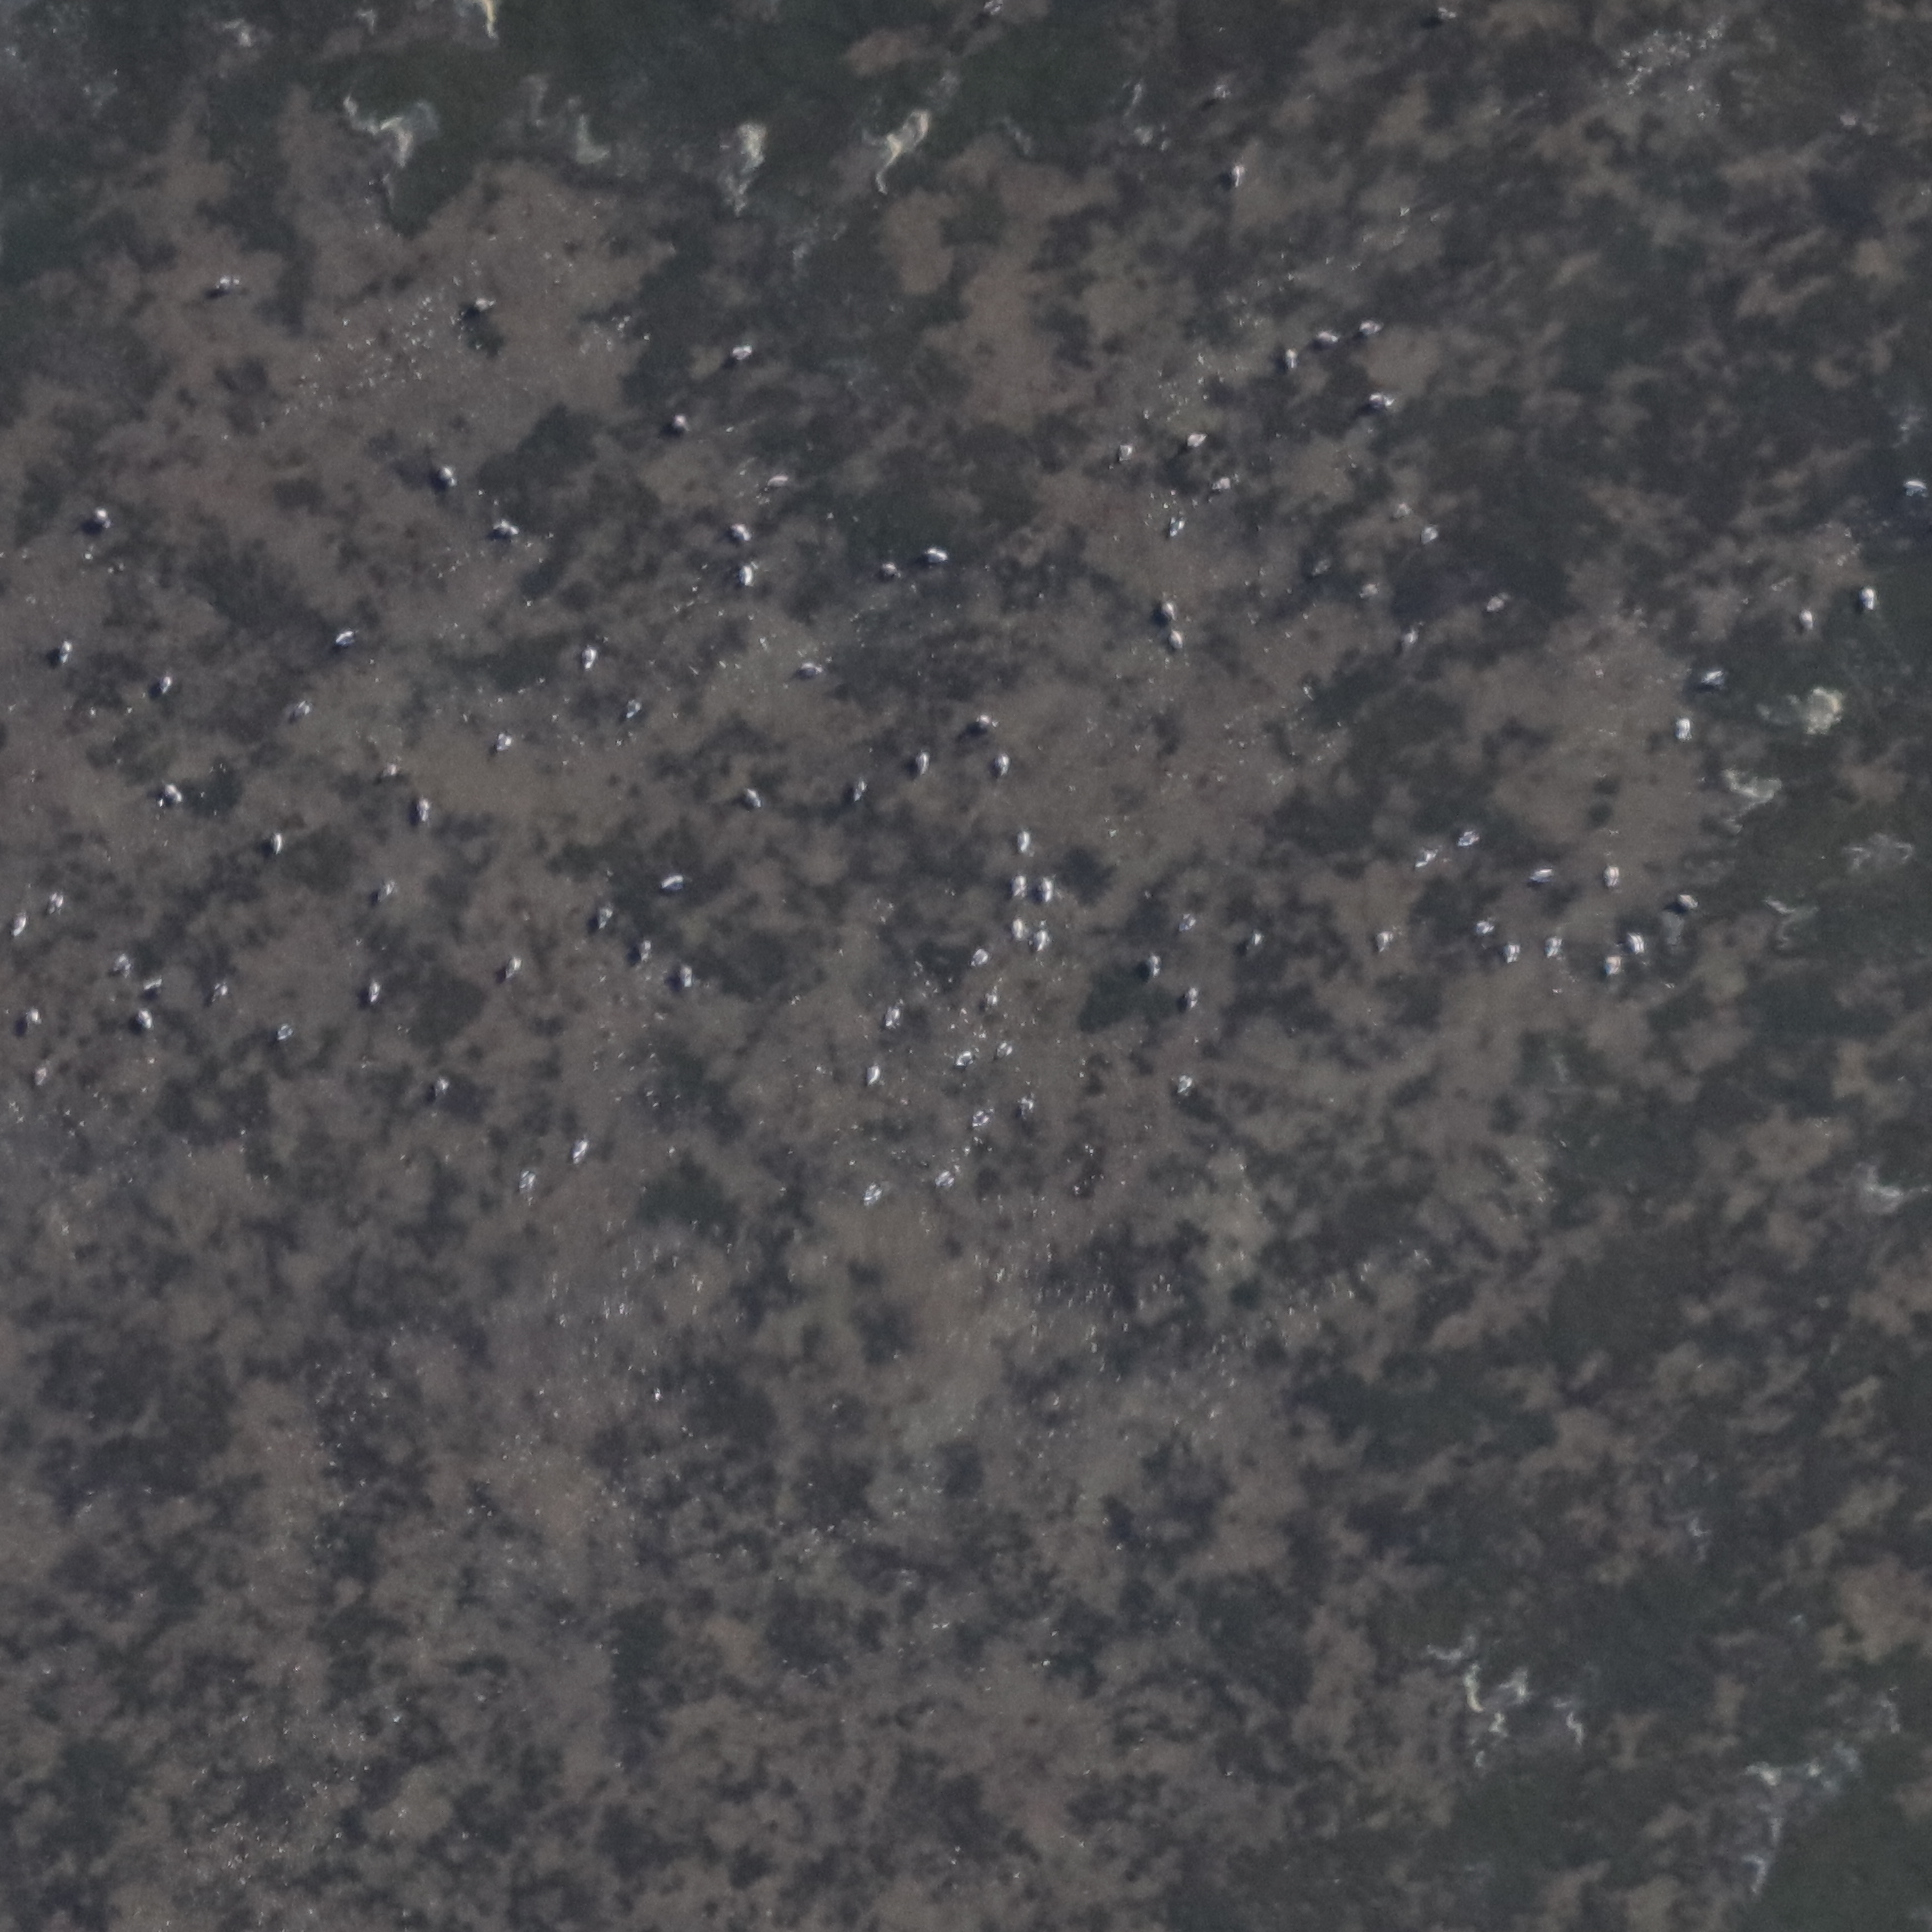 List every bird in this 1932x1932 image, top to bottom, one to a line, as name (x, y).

brant (992, 2)
brant (1444, 14)
brant (1217, 93)
brant (1238, 174)
brant (230, 281)
brant (474, 307)
brant (1370, 329)
brant (1326, 341)
brant (741, 354)
brant (1290, 360)
brant (1379, 402)
brant (678, 423)
brant (1201, 442)
brant (1126, 449)
brant (447, 475)
brant (770, 481)
brant (1917, 486)
brant (1214, 493)
brant (1406, 509)
brant (100, 516)
brant (1179, 526)
brant (508, 527)
brant (736, 531)
brant (1433, 534)
brant (934, 554)
brant (1325, 570)
brant (894, 571)
brant (749, 576)
brant (1370, 590)
brant (1865, 596)
brant (1500, 601)
brant (1168, 608)
brant (1808, 620)
brant (347, 635)
brant (1415, 636)
brant (1176, 637)
brant (64, 650)
brant (588, 656)
brant (815, 671)
brant (1720, 674)
brant (167, 680)
brant (1310, 692)
brant (632, 708)
brant (308, 710)
brant (986, 723)
brant (1684, 728)
brant (503, 742)
brant (1007, 756)
brant (921, 764)
brant (391, 768)
brant (857, 790)
brant (177, 794)
brant (752, 798)
brant (421, 808)
brant (1028, 834)
brant (1468, 838)
brant (276, 841)
brant (1432, 856)
brant (1612, 873)
brant (1542, 874)
brant (1022, 880)
brant (672, 883)
brant (386, 890)
brant (55, 895)
brant (1049, 895)
brant (1690, 898)
brant (603, 916)
brant (1188, 920)
brant (1018, 922)
brant (21, 923)
brant (1483, 931)
brant (1047, 938)
brant (1254, 942)
brant (1387, 942)
brant (1556, 945)
brant (1639, 945)
brant (644, 949)
brant (985, 953)
brant (1511, 953)
brant (1153, 965)
brant (120, 967)
brant (513, 967)
brant (1612, 967)
brant (687, 973)
brant (157, 987)
brant (215, 990)
brant (370, 992)
brant (1191, 998)
brant (997, 999)
brant (34, 1009)
brant (891, 1018)
brant (144, 1019)
brant (289, 1032)
brant (1003, 1045)
brant (971, 1055)
brant (41, 1072)
brant (871, 1076)
brant (440, 1083)
brant (1182, 1090)
brant (1031, 1101)
brant (982, 1117)
brant (579, 1148)
brant (942, 1176)
brant (528, 1181)
brant (871, 1192)